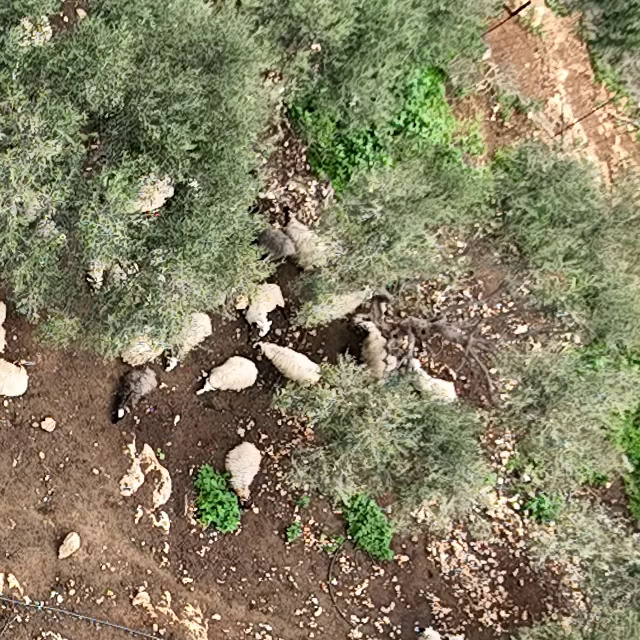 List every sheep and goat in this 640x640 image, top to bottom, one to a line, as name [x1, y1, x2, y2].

sheep [11, 15, 51, 47]
sheep [121, 172, 170, 216]
sheep [282, 207, 336, 268]
sheep [250, 221, 296, 257]
sheep [81, 254, 105, 293]
sheep [0, 281, 7, 325]
sheep [246, 281, 284, 336]
sheep [297, 284, 373, 328]
sheep [0, 301, 5, 353]
sheep [164, 313, 210, 373]
sheep [352, 316, 396, 379]
sheep [119, 325, 168, 364]
sheep [254, 341, 321, 387]
sheep [0, 348, 28, 398]
sheep [192, 355, 258, 395]
sheep [409, 358, 457, 404]
sheep [112, 366, 160, 423]
sheep [223, 441, 262, 510]
sheep [416, 625, 452, 639]